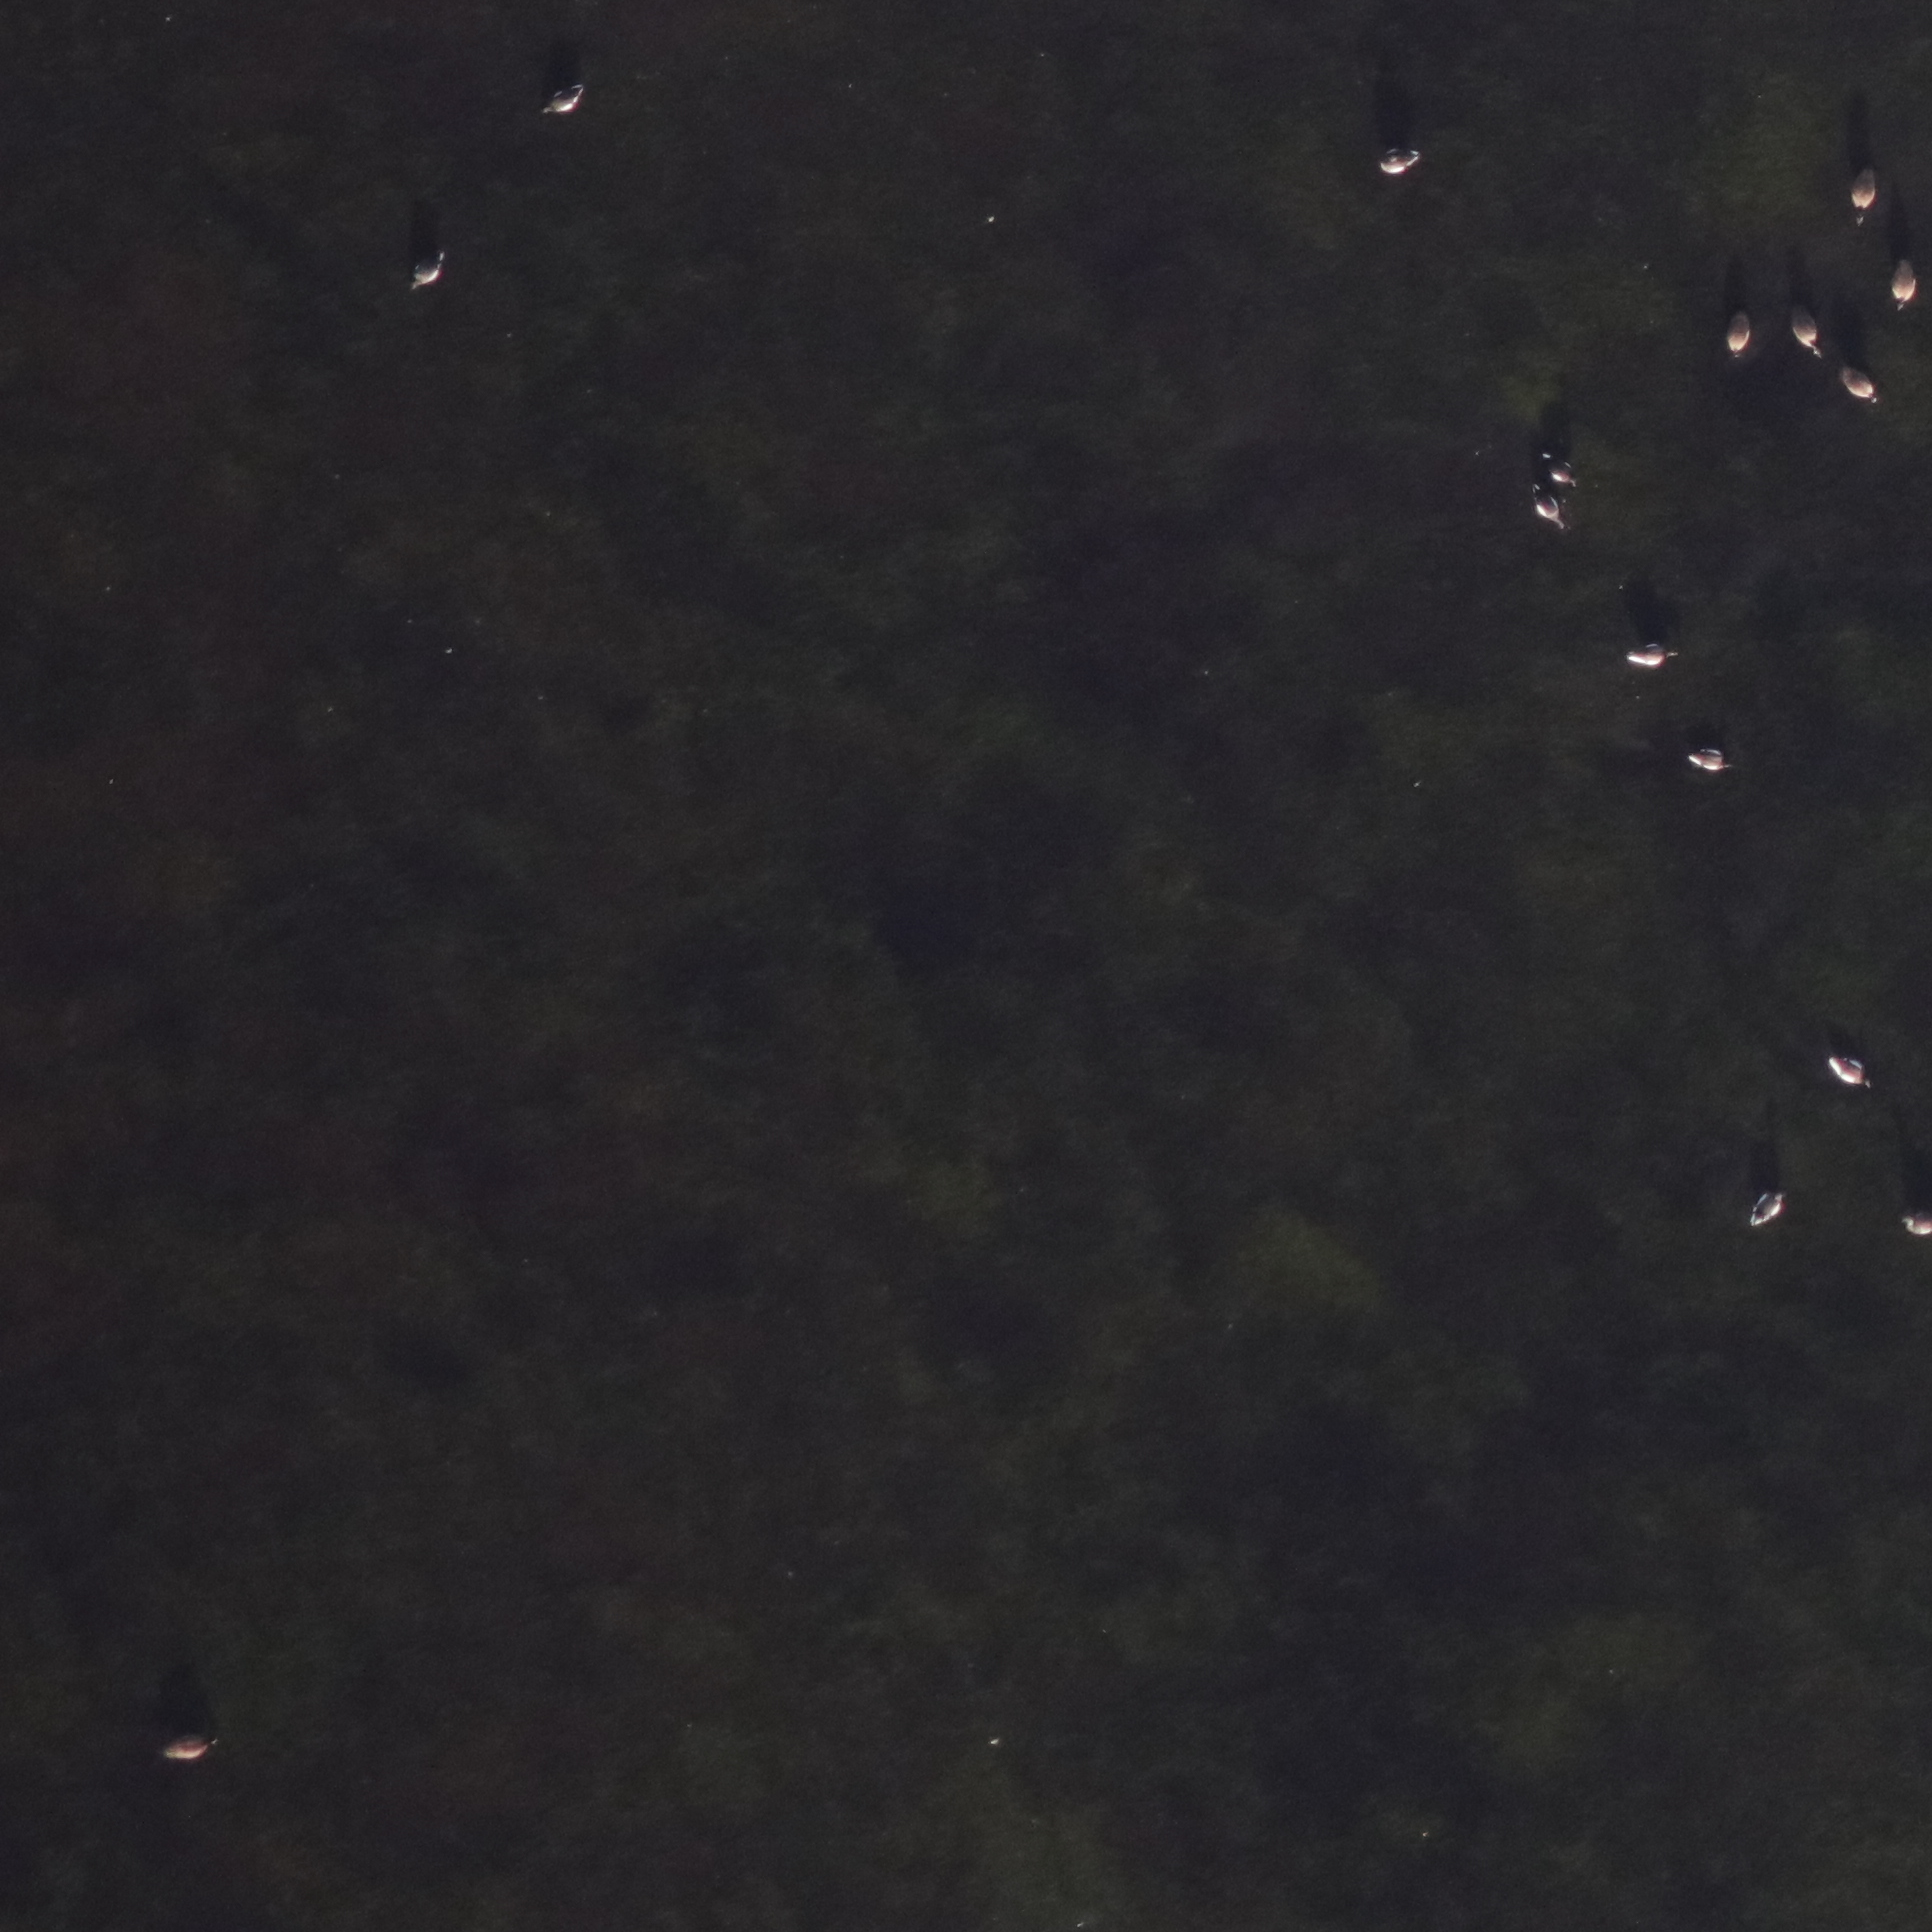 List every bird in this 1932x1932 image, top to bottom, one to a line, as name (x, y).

brant (565, 101)
brant (1399, 161)
Canada goose (1865, 191)
brant (427, 273)
Canada goose (1892, 282)
brant (1804, 332)
brant (1739, 333)
Canada goose (1857, 382)
brant (1552, 467)
brant (1548, 508)
brant (1648, 653)
brant (1711, 759)
brant (1847, 1069)
brant (1764, 1208)
brant (1924, 1221)
Canada goose (188, 1749)